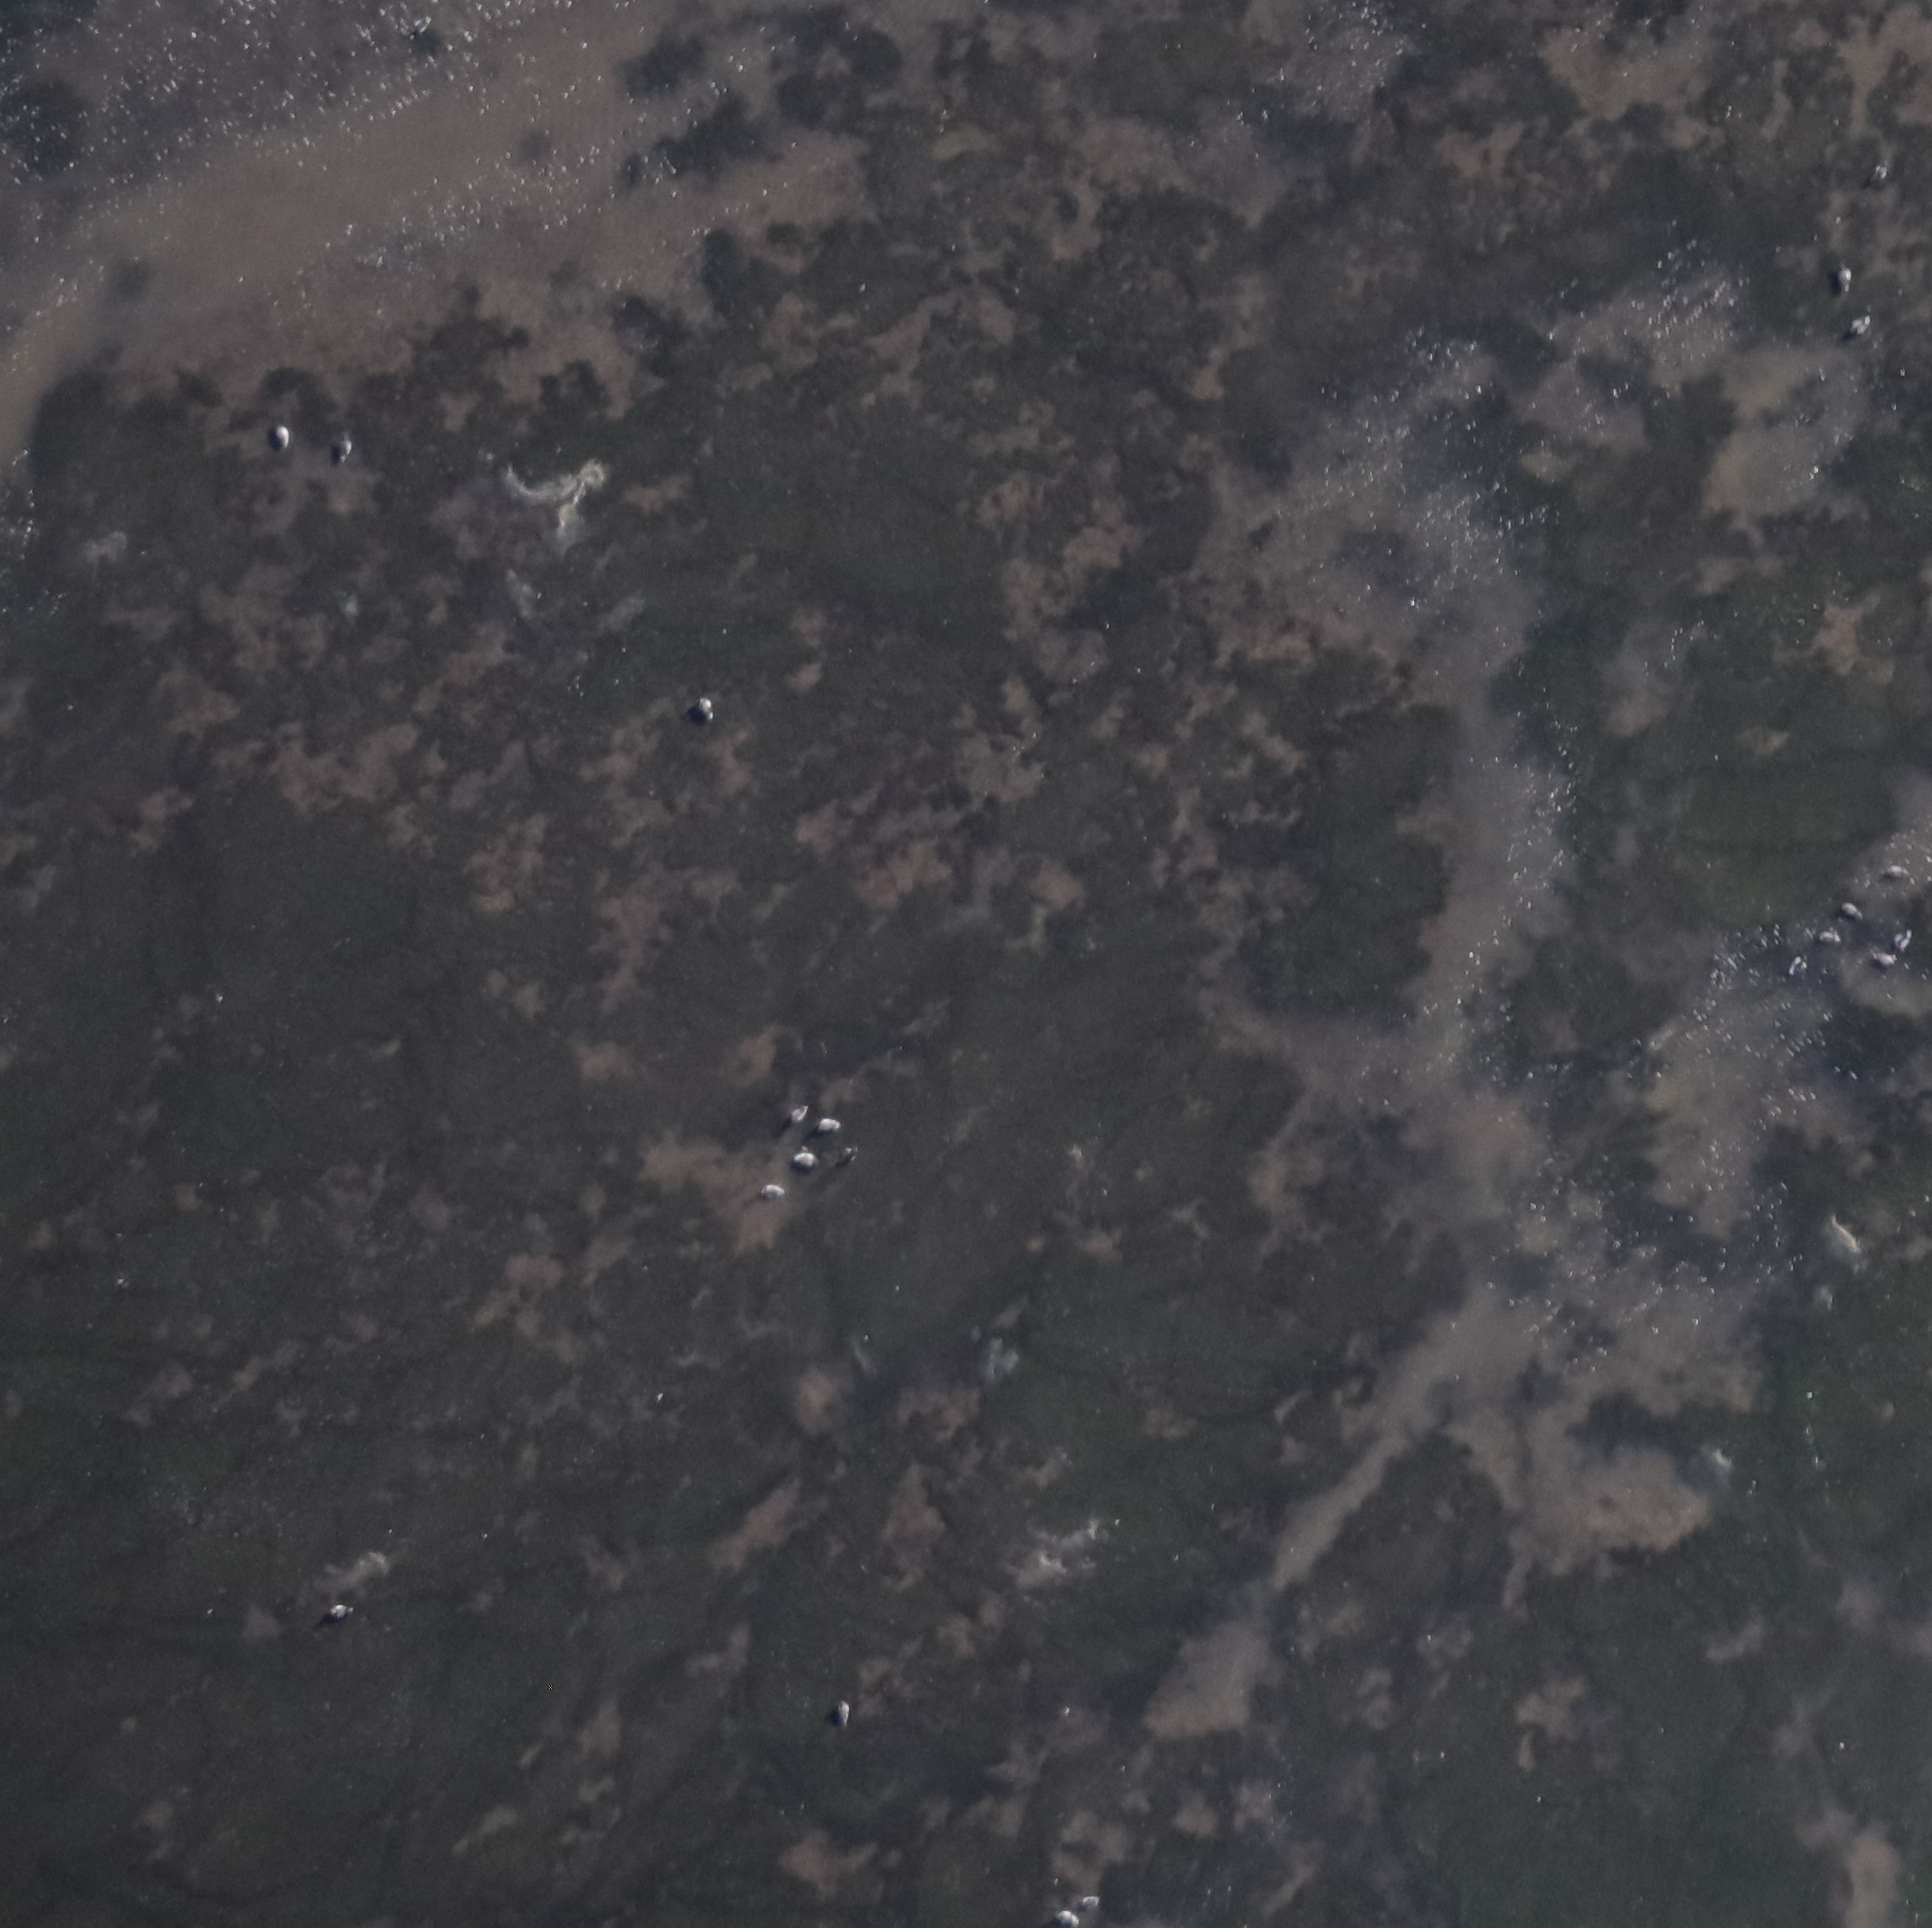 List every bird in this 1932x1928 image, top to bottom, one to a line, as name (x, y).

brant (418, 26)
brant (1882, 171)
brant (1844, 278)
brant (1859, 326)
brant (285, 432)
brant (345, 448)
brant (705, 707)
brant (1899, 871)
brant (1848, 908)
brant (1828, 938)
brant (1903, 940)
brant (1885, 957)
brant (1797, 964)
brant (797, 1113)
brant (828, 1125)
brant (850, 1158)
brant (804, 1159)
brant (772, 1192)
brant (340, 1612)
brant (843, 1712)
brant (1093, 1904)
brant (1067, 1918)